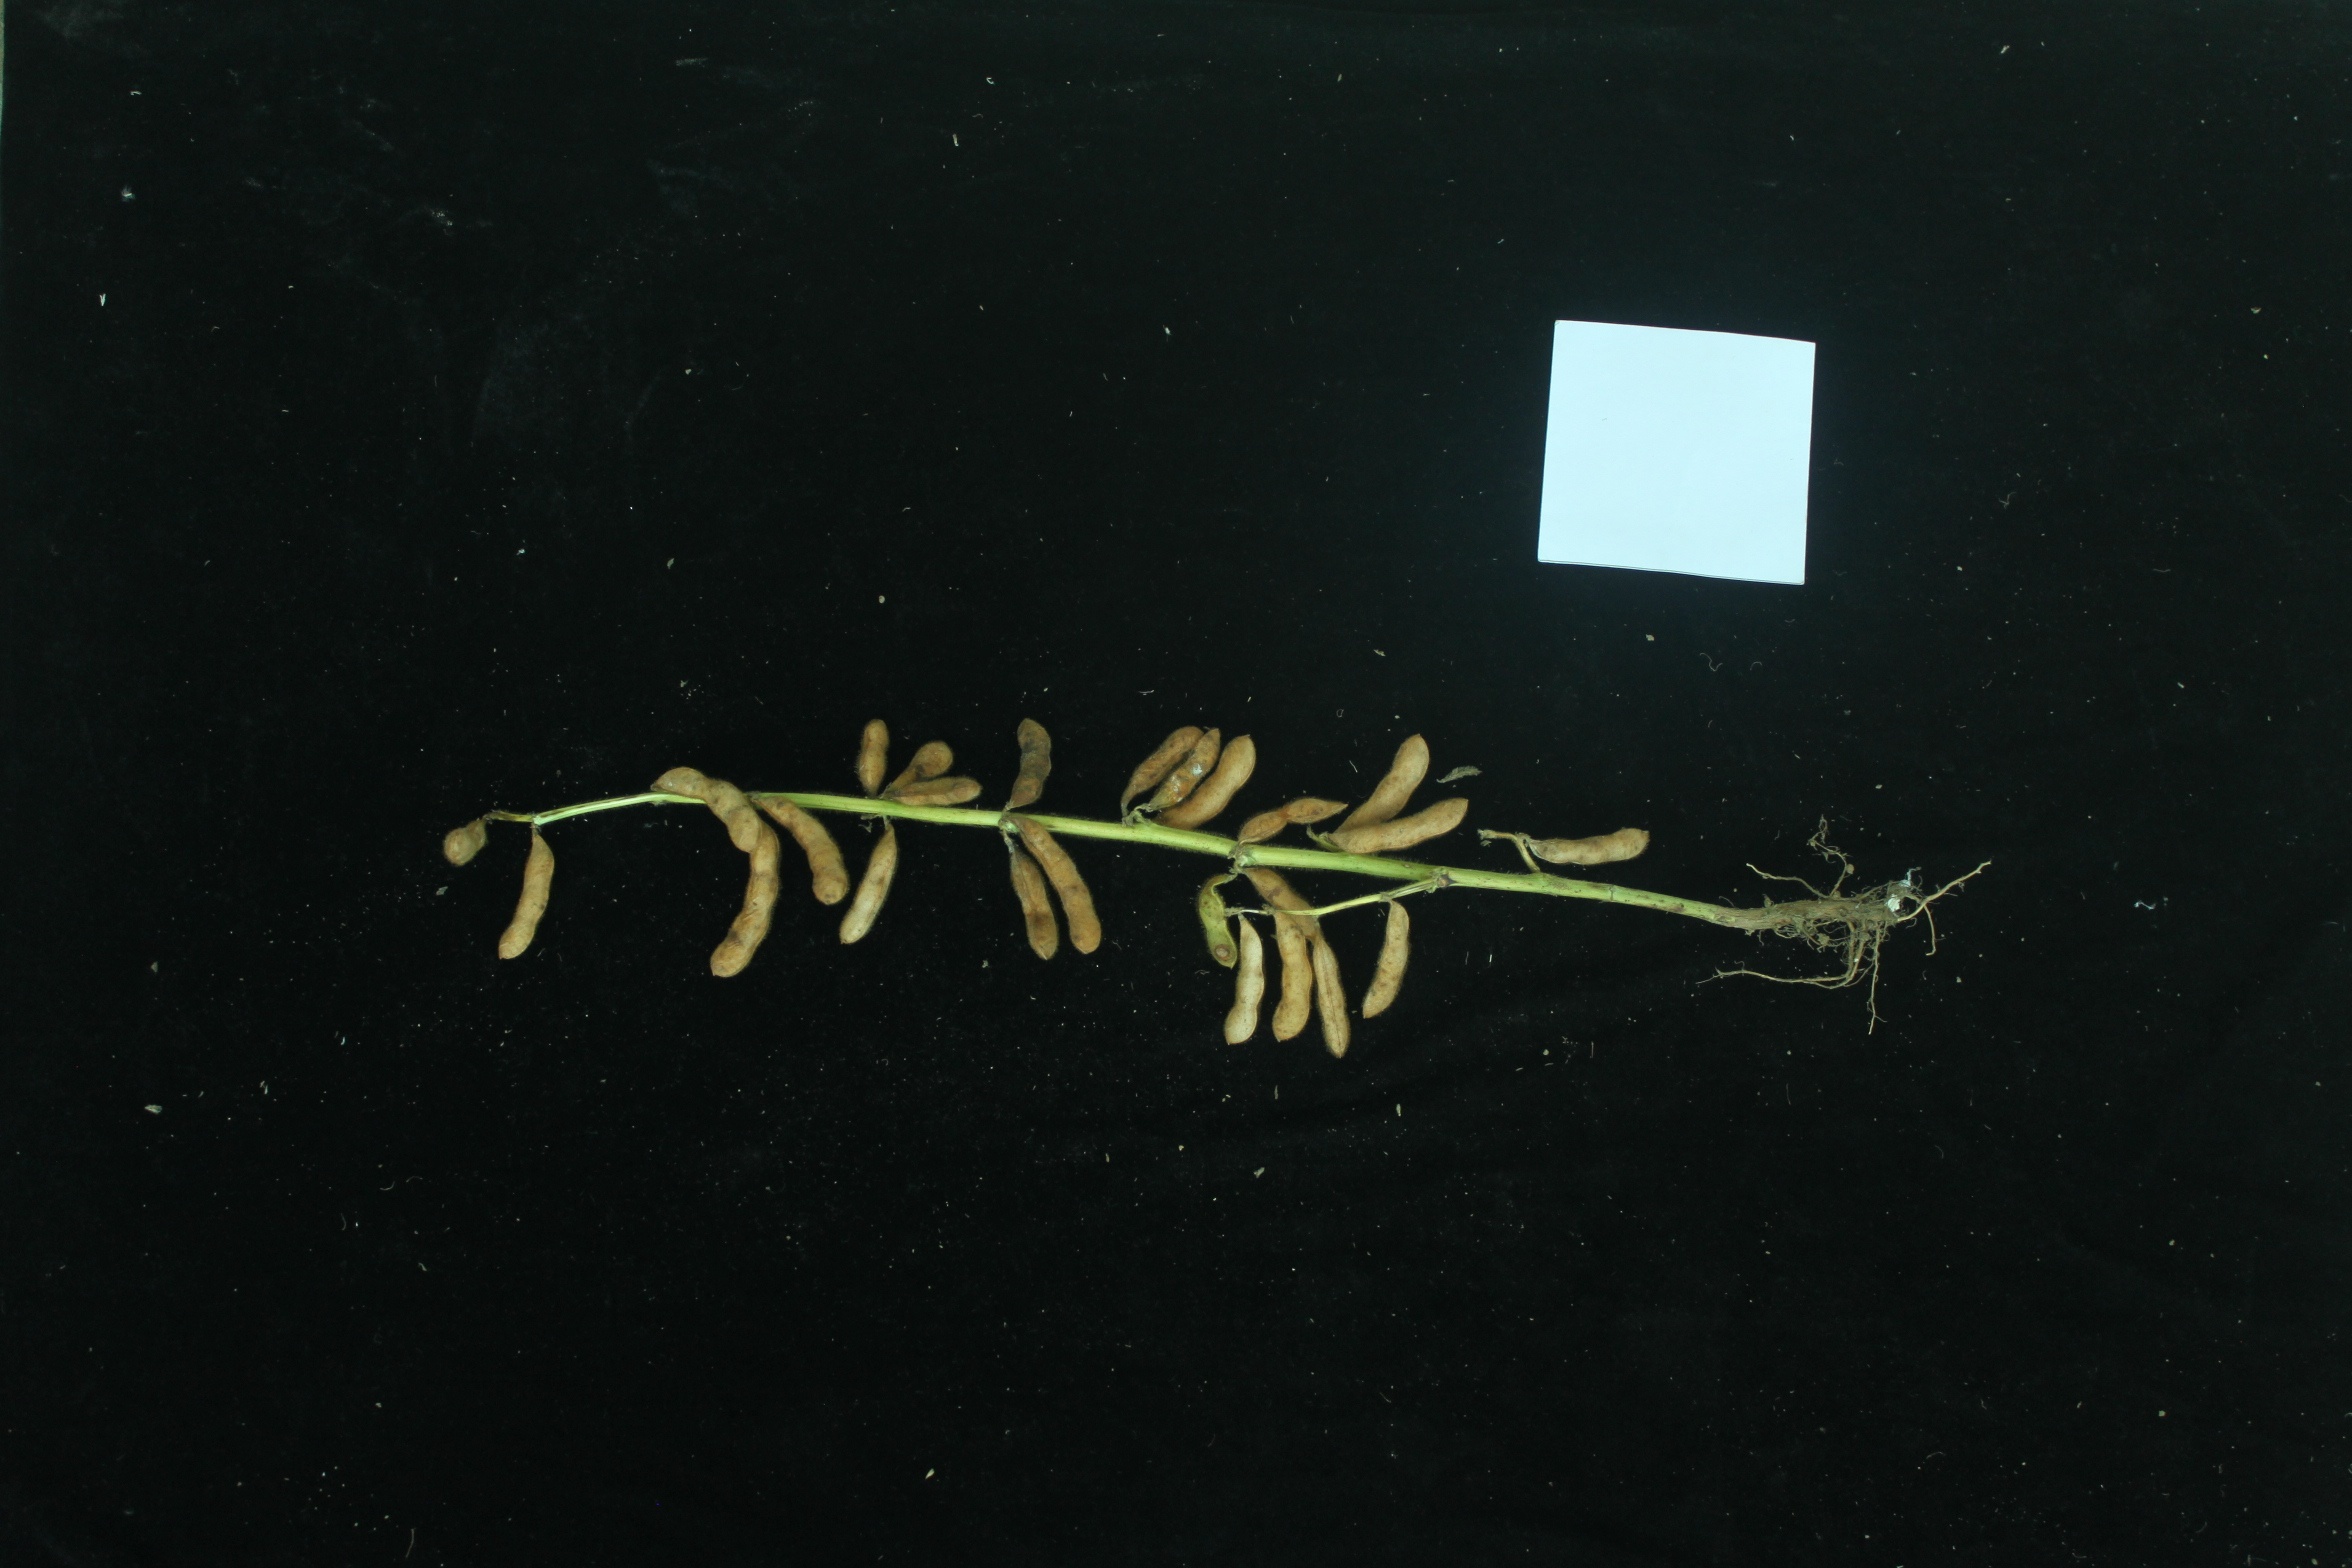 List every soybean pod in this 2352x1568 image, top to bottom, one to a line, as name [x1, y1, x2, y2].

soybean pod [1004, 720, 1052, 810]
soybean pod [856, 722, 888, 793]
soybean pod [1126, 731, 1203, 802]
soybean pod [1143, 731, 1219, 811]
soybean pod [1337, 733, 1430, 830]
soybean pod [1157, 737, 1255, 828]
soybean pod [879, 742, 952, 801]
soybean pod [654, 769, 758, 850]
soybean pod [888, 778, 979, 806]
soybean pod [1238, 799, 1348, 843]
soybean pod [1332, 800, 1467, 853]
soybean pod [754, 801, 847, 905]
soybean pod [442, 817, 485, 868]
soybean pod [1015, 821, 1100, 956]
soybean pod [711, 822, 779, 978]
soybean pod [840, 828, 895, 943]
soybean pod [1528, 830, 1649, 866]
soybean pod [497, 832, 554, 960]
soybean pod [1004, 835, 1057, 960]
soybean pod [1241, 868, 1318, 947]
soybean pod [1197, 874, 1237, 967]
soybean pod [1363, 904, 1408, 1017]
soybean pod [1272, 910, 1312, 1043]
soybean pod [1224, 916, 1265, 1044]
soybean pod [1313, 925, 1350, 1056]